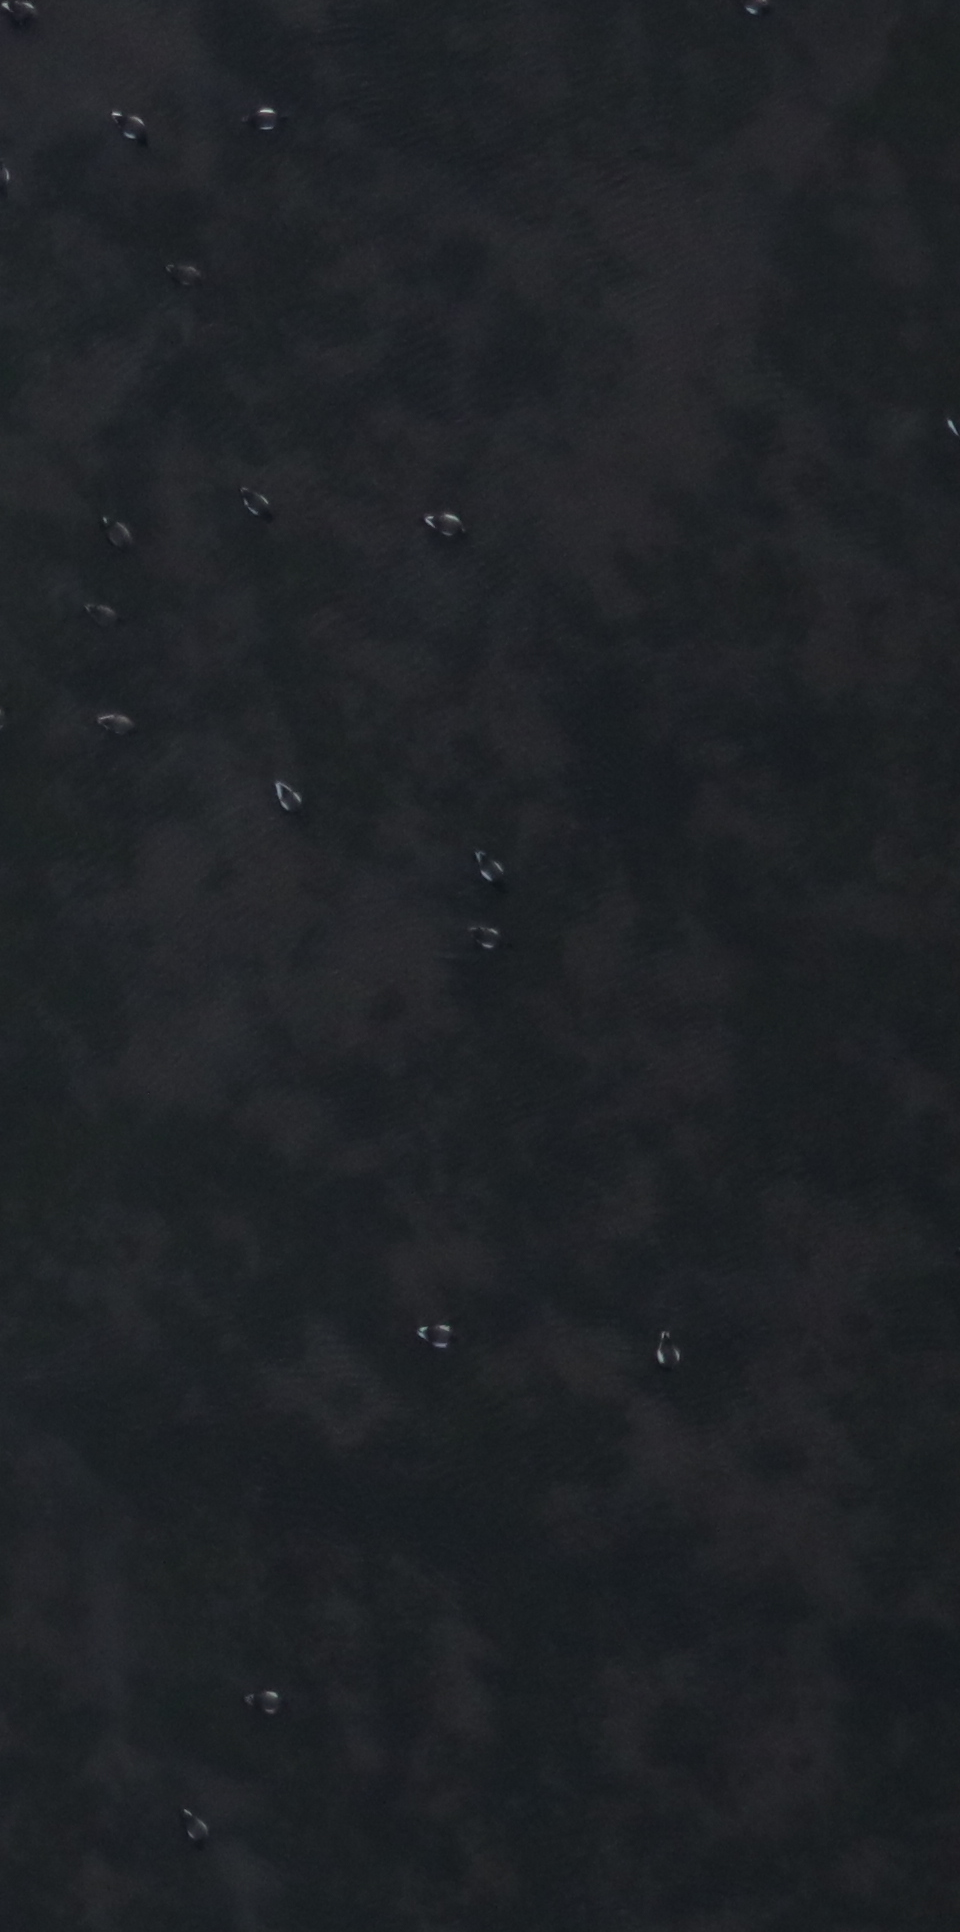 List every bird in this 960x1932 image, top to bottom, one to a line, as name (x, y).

brant (754, 1)
brant (20, 9)
brant (264, 119)
brant (132, 126)
brant (186, 272)
brant (256, 506)
brant (447, 525)
brant (116, 535)
brant (103, 616)
brant (115, 724)
brant (289, 798)
brant (489, 868)
brant (486, 935)
brant (437, 1337)
brant (667, 1351)
brant (265, 1702)
brant (195, 1829)